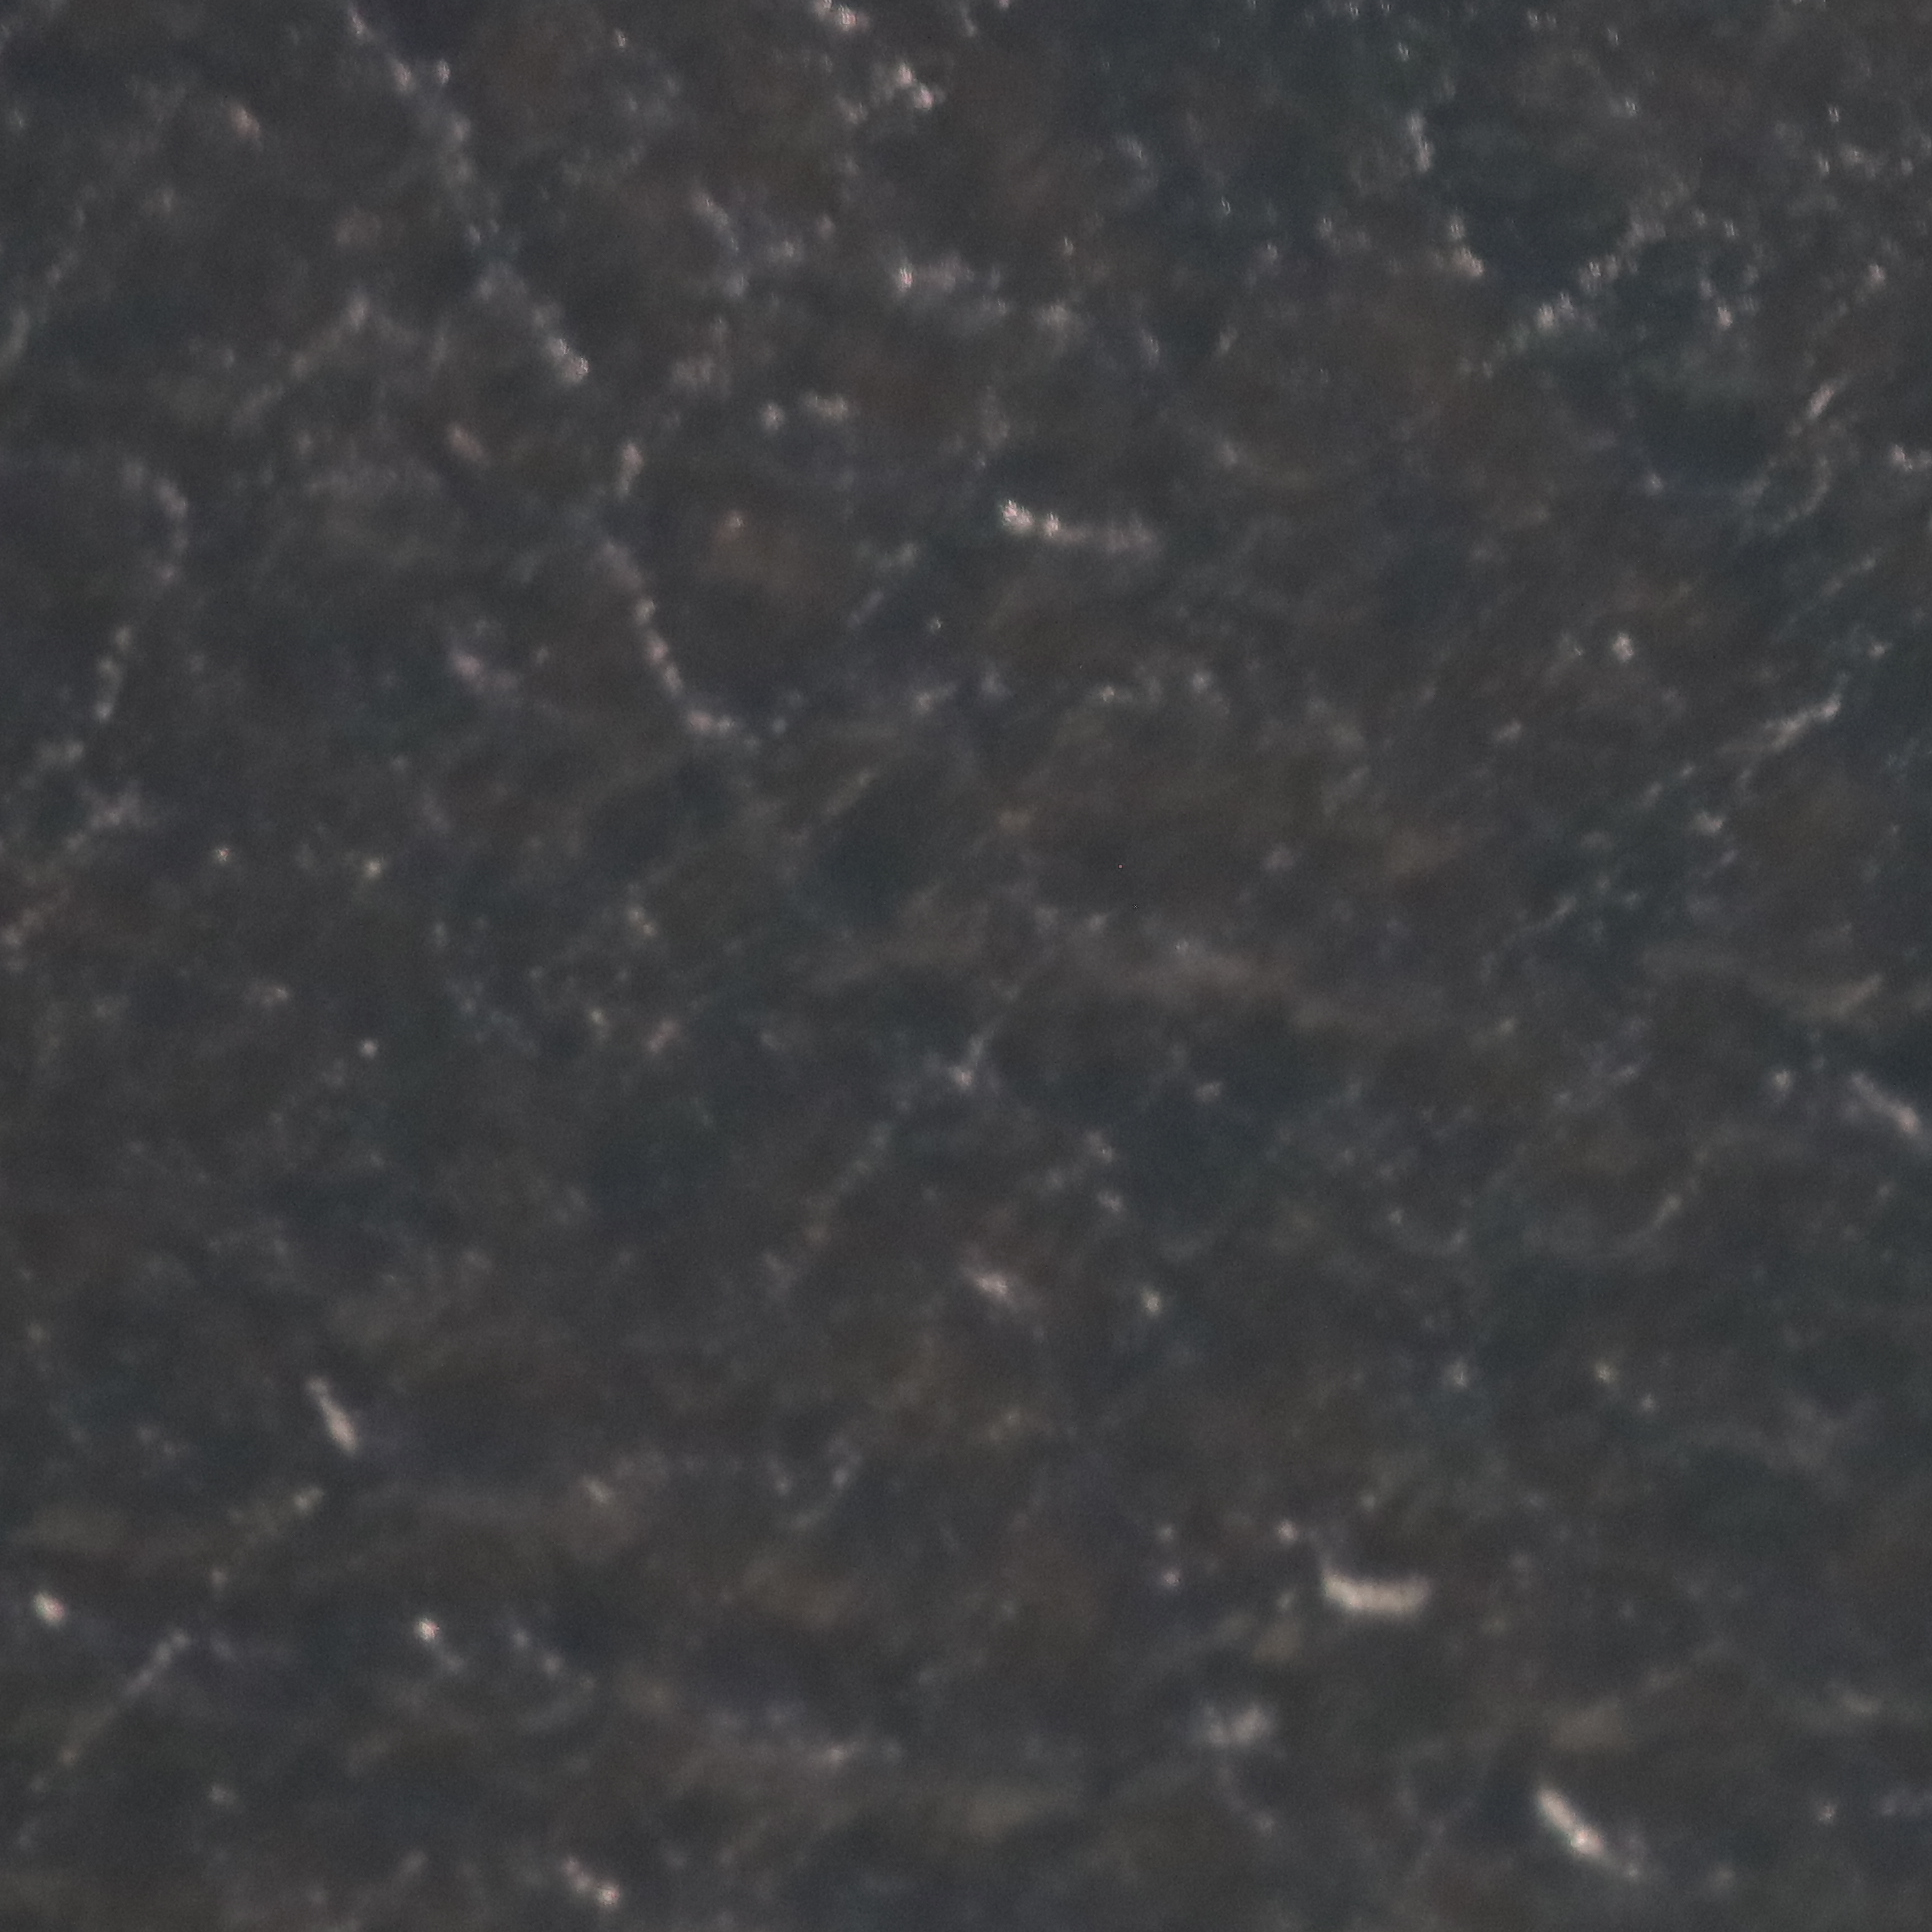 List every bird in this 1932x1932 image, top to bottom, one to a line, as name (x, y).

None